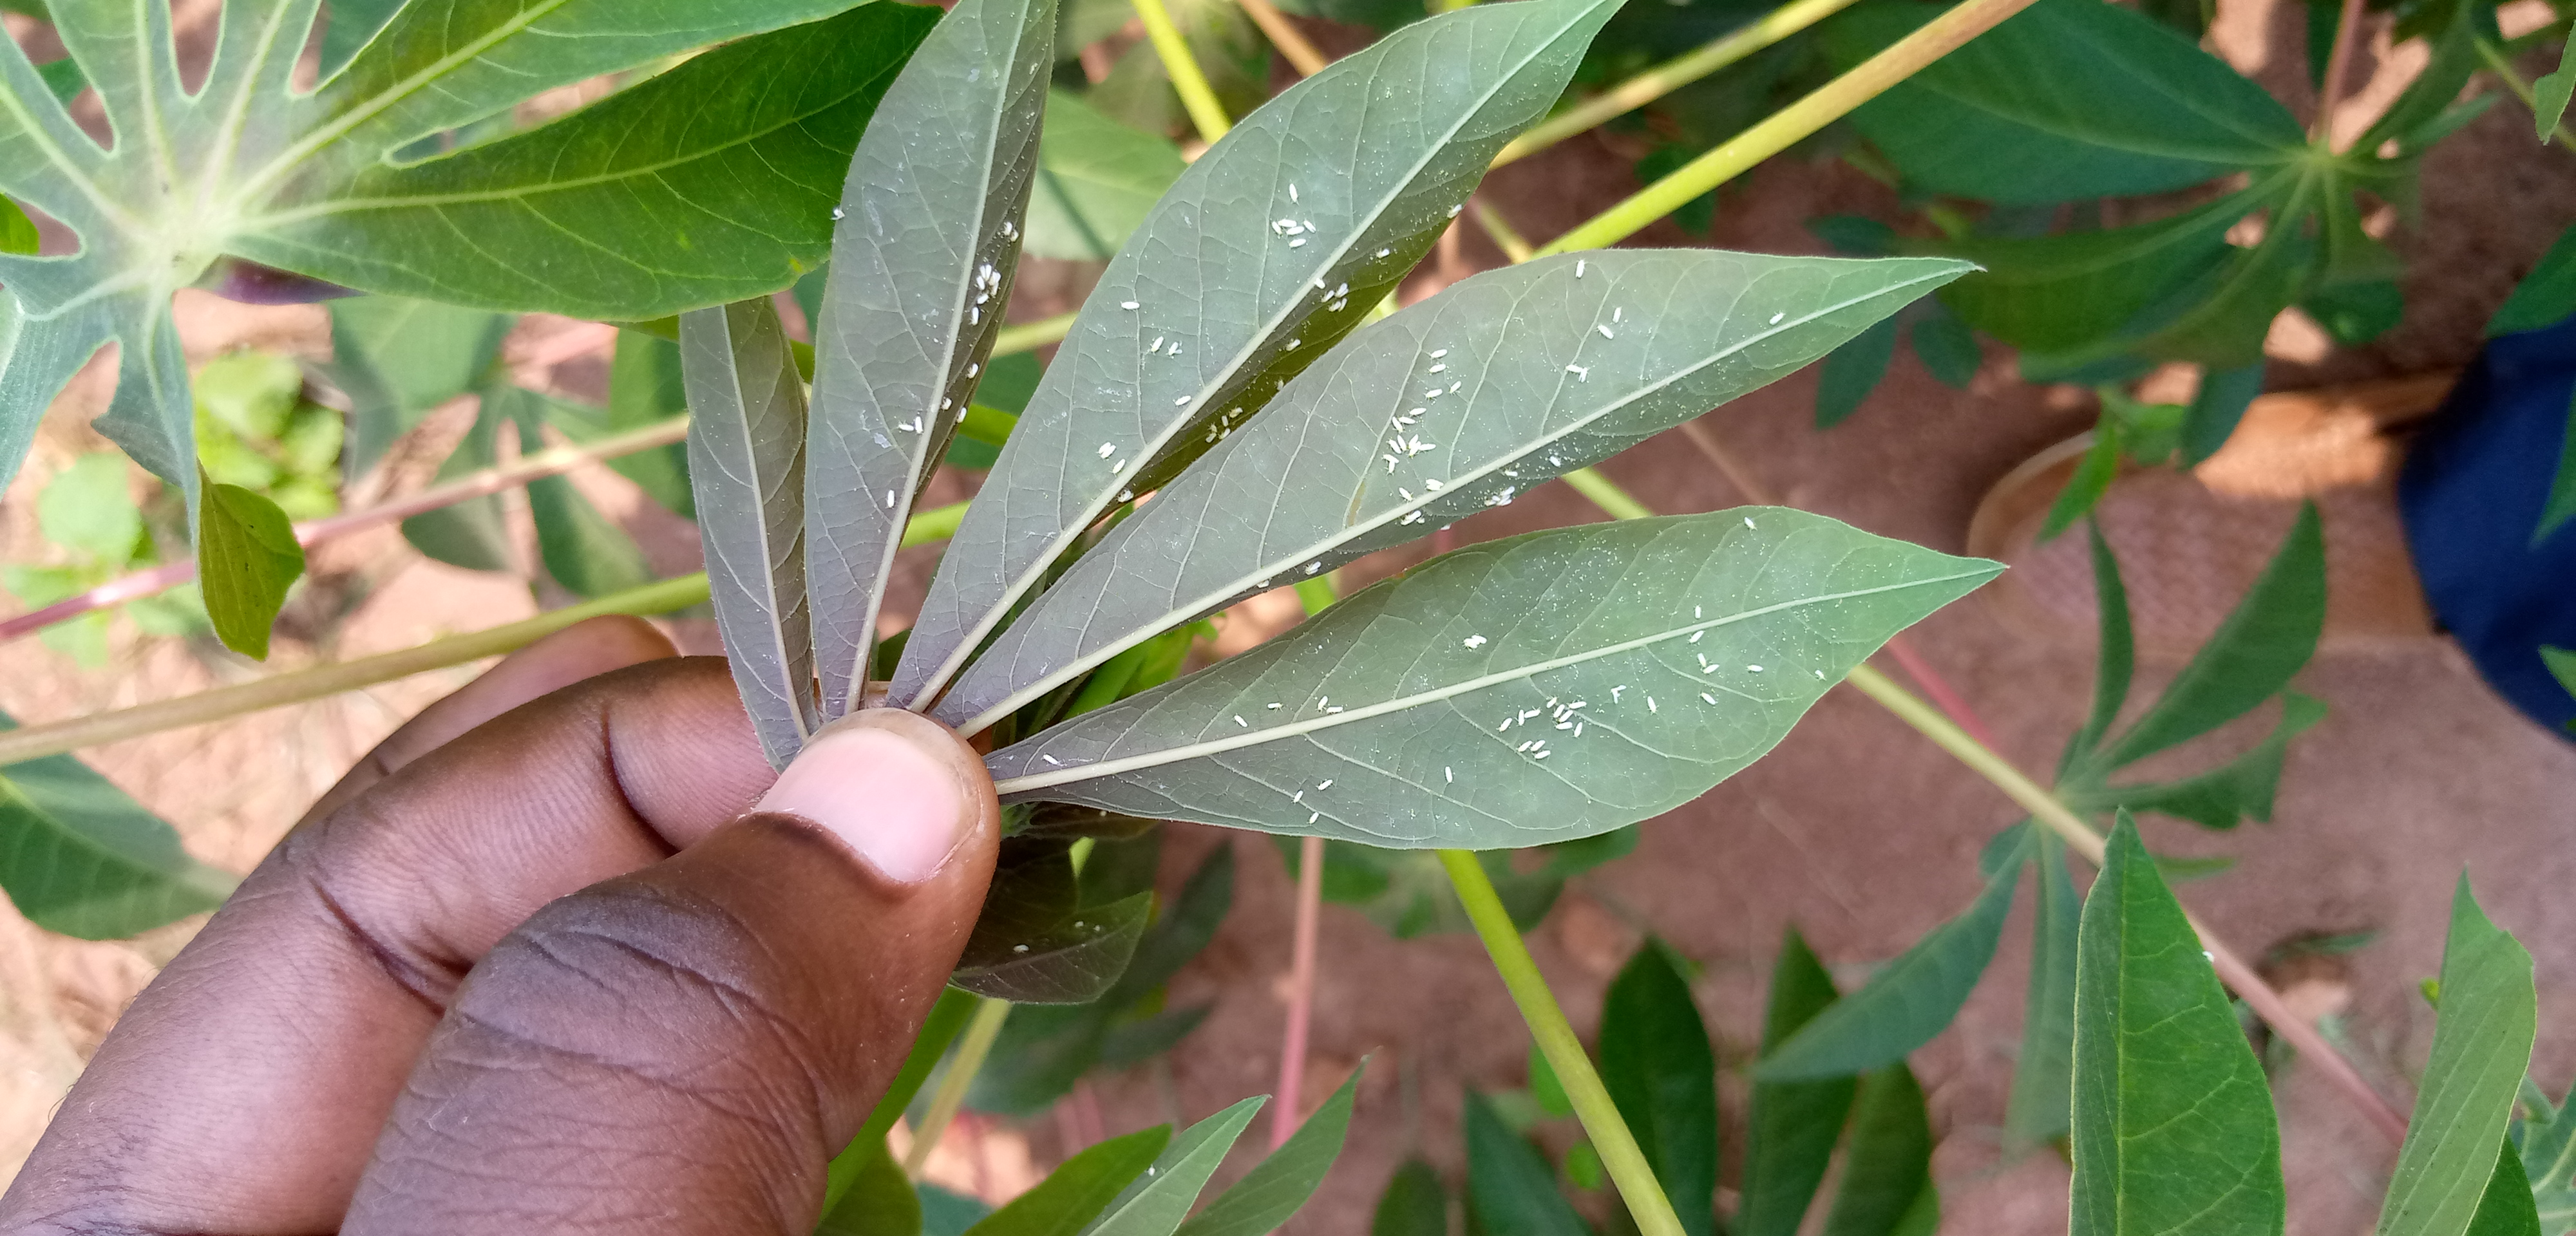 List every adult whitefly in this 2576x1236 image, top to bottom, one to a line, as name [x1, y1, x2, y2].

whitefly [1287, 180, 1301, 206]
whitefly [1443, 200, 1463, 220]
whitefly [826, 204, 846, 222]
whitefly [1269, 218, 1283, 237]
whitefly [1277, 218, 1298, 228]
whitefly [1301, 218, 1320, 235]
whitefly [1001, 220, 1014, 237]
whitefly [1286, 225, 1307, 236]
whitefly [1010, 228, 1021, 245]
whitefly [1287, 238, 1309, 251]
whitefly [1373, 245, 1392, 263]
whitefly [1573, 257, 1588, 281]
whitefly [987, 261, 991, 281]
whitefly [979, 264, 986, 278]
whitefly [992, 266, 1001, 285]
whitefly [974, 273, 988, 291]
whitefly [1312, 274, 1327, 290]
whitefly [1336, 281, 1350, 300]
whitefly [991, 284, 999, 297]
whitefly [1320, 288, 1335, 304]
whitefly [977, 291, 990, 304]
whitefly [1340, 295, 1348, 314]
whitefly [1118, 297, 1142, 314]
whitefly [1328, 299, 1341, 314]
whitefly [1612, 303, 1624, 324]
whitefly [969, 304, 981, 327]
whitefly [1767, 309, 1788, 328]
whitefly [1597, 323, 1615, 342]
whitefly [1149, 333, 1166, 353]
whitefly [1166, 337, 1183, 357]
whitefly [1281, 337, 1303, 353]
whitefly [1426, 345, 1451, 361]
whitefly [965, 360, 979, 382]
whitefly [1426, 363, 1446, 375]
whitefly [1562, 363, 1582, 375]
whitefly [1578, 364, 1591, 384]
whitefly [1273, 378, 1286, 391]
whitefly [1448, 379, 1463, 396]
whitefly [1423, 387, 1443, 401]
whitefly [938, 391, 954, 413]
whitefly [1172, 391, 1193, 411]
whitefly [1407, 405, 1427, 420]
whitefly [956, 406, 969, 426]
whitefly [1227, 406, 1244, 418]
whitefly [1218, 413, 1231, 428]
whitefly [913, 413, 925, 436]
whitefly [1390, 414, 1404, 433]
whitefly [1397, 414, 1419, 426]
whitefly [893, 422, 916, 435]
whitefly [1208, 422, 1220, 432]
whitefly [1204, 431, 1218, 443]
whitefly [1396, 432, 1408, 452]
whitefly [1409, 432, 1419, 450]
whitefly [1387, 436, 1403, 454]
whitefly [1098, 440, 1112, 454]
whitefly [1408, 441, 1422, 460]
whitefly [1419, 442, 1439, 453]
whitefly [1101, 444, 1118, 464]
whitefly [1381, 452, 1399, 464]
whitefly [1546, 453, 1567, 469]
whitefly [1111, 458, 1128, 476]
whitefly [1386, 459, 1399, 476]
whitefly [1501, 467, 1520, 478]
whitefly [1425, 477, 1443, 485]
whitefly [1425, 483, 1441, 493]
whitefly [1396, 484, 1414, 502]
whitefly [884, 485, 900, 510]
whitefly [1500, 485, 1518, 495]
whitefly [1115, 489, 1137, 505]
whitefly [1491, 493, 1502, 502]
whitefly [1494, 496, 1513, 508]
whitefly [1482, 496, 1496, 509]
whitefly [1405, 509, 1423, 521]
whitefly [1741, 514, 1758, 530]
whitefly [1399, 518, 1419, 527]
whitefly [1301, 559, 1321, 577]
whitefly [1253, 579, 1272, 591]
whitefly [1690, 601, 1707, 623]
whitefly [1687, 628, 1706, 643]
whitefly [1470, 633, 1490, 644]
whitefly [1461, 637, 1482, 645]
whitefly [1462, 640, 1479, 651]
whitefly [1693, 646, 1709, 668]
whitefly [1743, 660, 1765, 675]
whitefly [1702, 662, 1721, 677]
whitefly [1812, 667, 1831, 687]
whitefly [1608, 681, 1629, 707]
whitefly [1697, 689, 1719, 707]
whitefly [1315, 691, 1329, 713]
whitefly [1643, 694, 1659, 715]
whitefly [1545, 696, 1558, 710]
whitefly [1263, 700, 1283, 713]
whitefly [1568, 700, 1589, 710]
whitefly [1323, 702, 1345, 715]
whitefly [1553, 702, 1566, 718]
whitefly [1523, 705, 1545, 721]
whitefly [1516, 706, 1526, 730]
whitefly [1560, 709, 1575, 721]
whitefly [1232, 713, 1249, 729]
whitefly [1495, 713, 1514, 735]
whitefly [1573, 720, 1585, 742]
whitefly [1555, 721, 1575, 733]
whitefly [1517, 738, 1535, 753]
whitefly [1530, 738, 1546, 751]
whitefly [1530, 749, 1551, 762]
whitefly [1037, 751, 1063, 767]
whitefly [1441, 765, 1454, 784]
whitefly [1314, 776, 1336, 792]
whitefly [1287, 787, 1305, 807]
whitefly [1307, 809, 1322, 827]
whitefly [1011, 942, 1031, 955]
whitefly [1143, 1163, 1159, 1179]